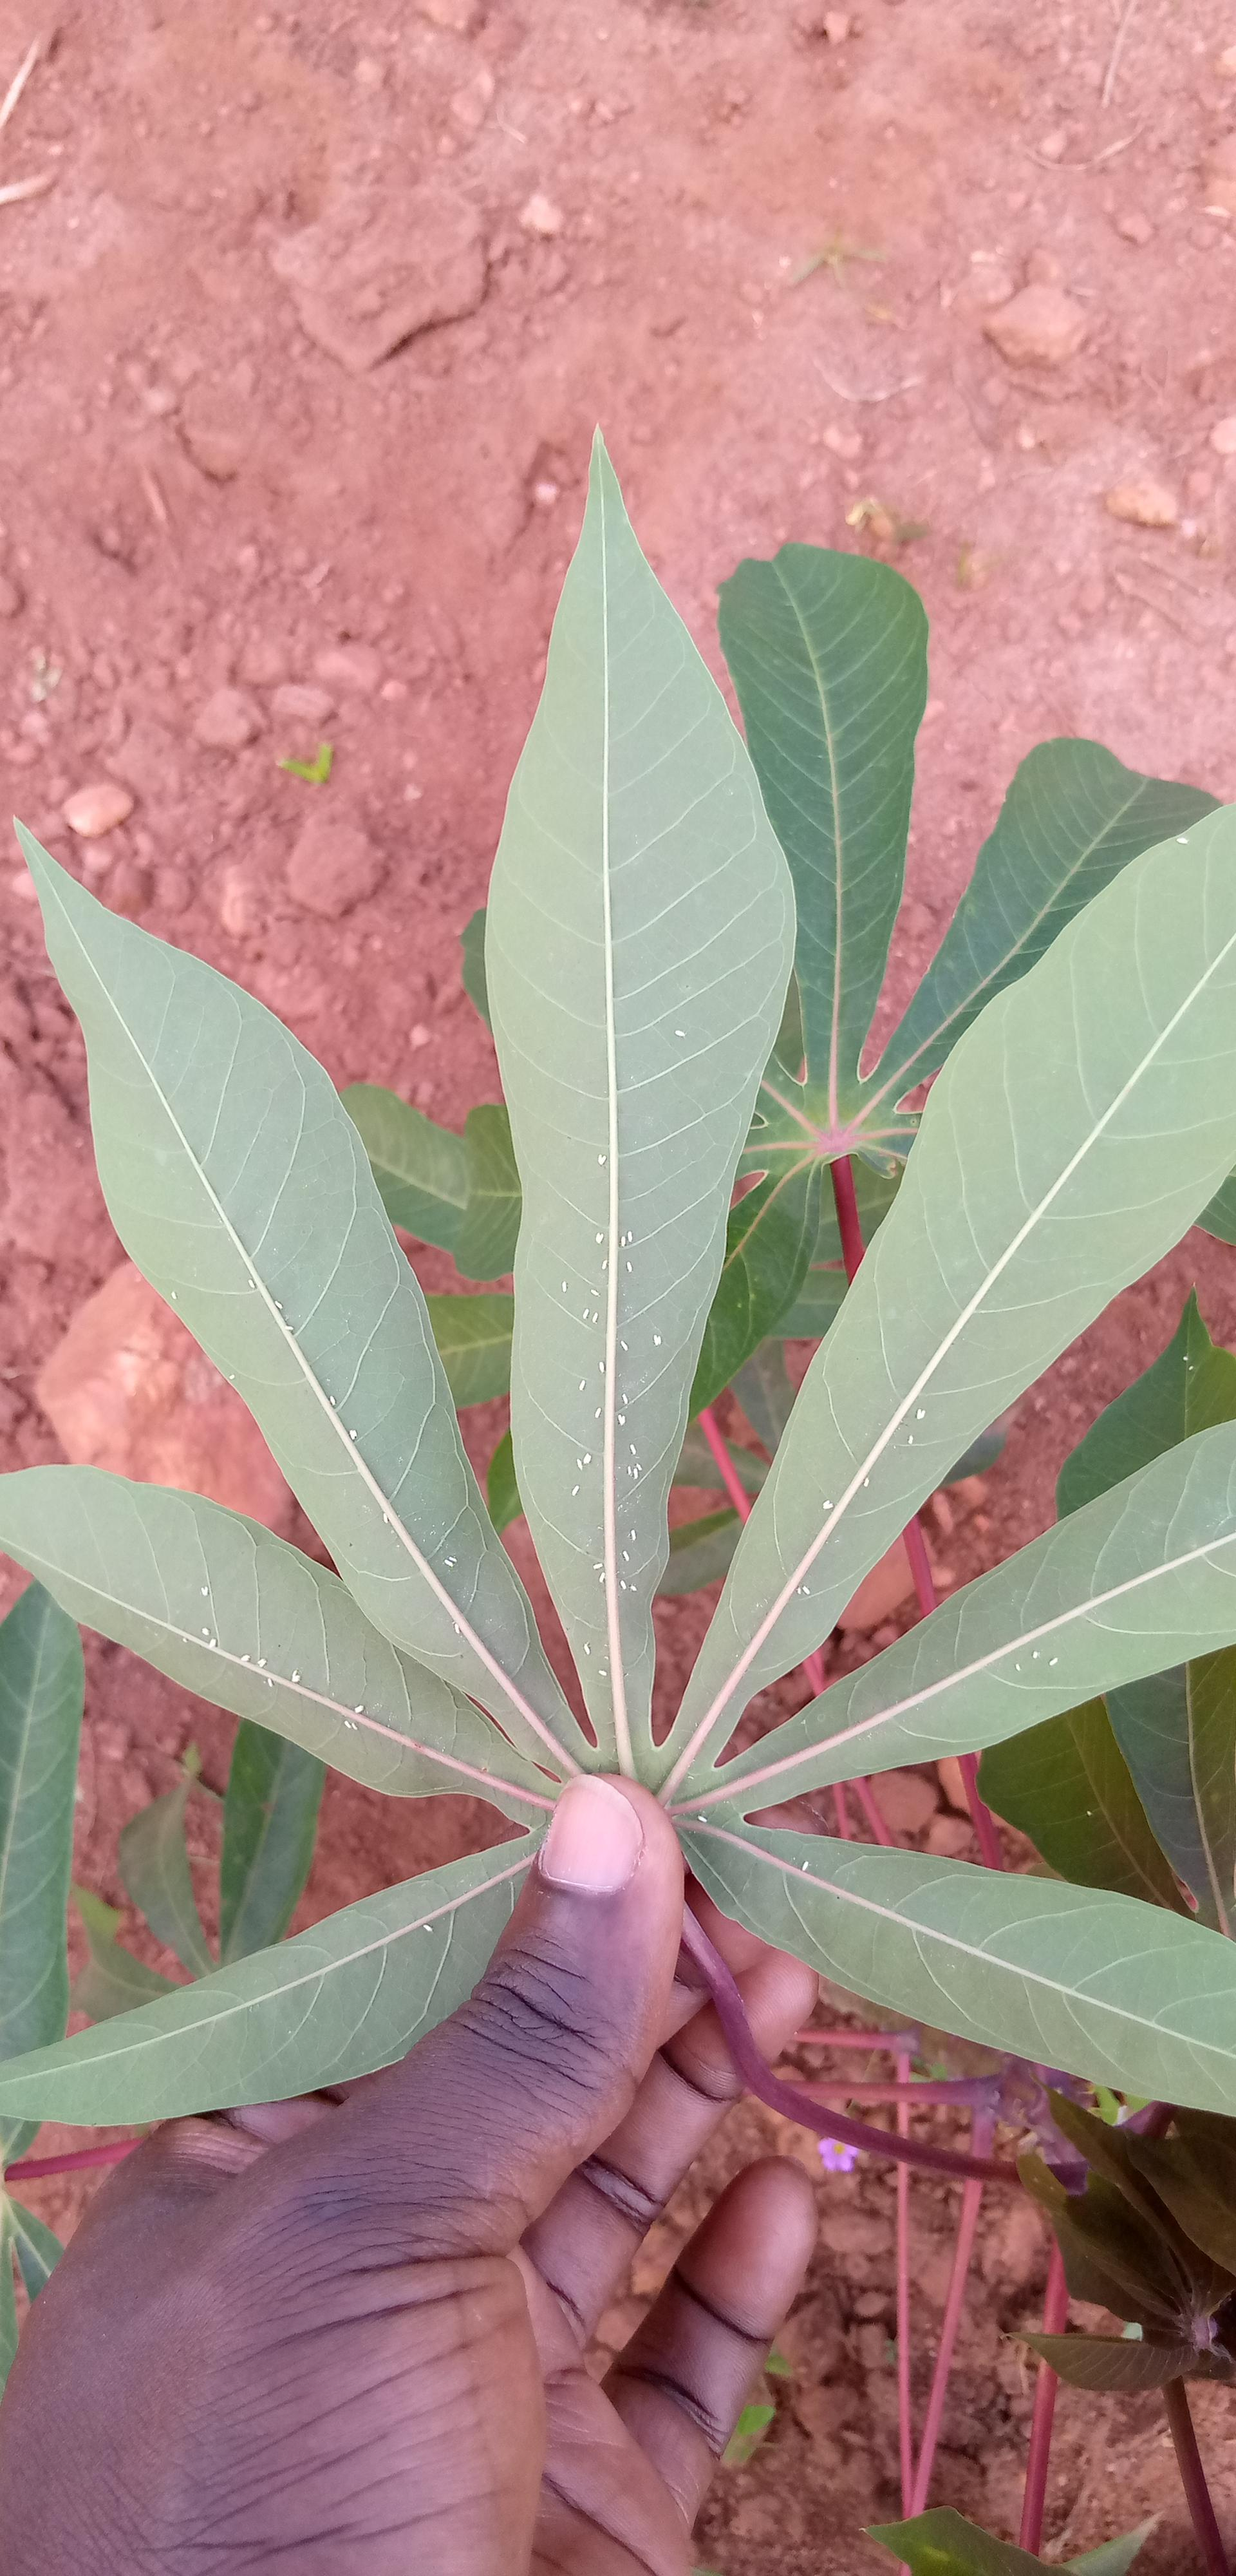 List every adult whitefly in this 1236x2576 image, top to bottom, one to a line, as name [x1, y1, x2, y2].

whitefly [1174, 835, 1192, 848]
whitefly [673, 1027, 687, 1039]
whitefly [596, 1153, 607, 1166]
whitefly [626, 1230, 634, 1243]
whitefly [594, 1231, 604, 1244]
whitefly [619, 1235, 626, 1248]
whitefly [600, 1258, 608, 1271]
whitefly [624, 1260, 633, 1273]
whitefly [247, 1278, 256, 1289]
whitefly [560, 1280, 569, 1293]
whitefly [588, 1288, 601, 1298]
whitefly [169, 1289, 177, 1300]
whitefly [273, 1299, 284, 1311]
whitefly [581, 1307, 589, 1321]
whitefly [591, 1311, 599, 1324]
whitefly [283, 1325, 295, 1332]
whitefly [653, 1334, 657, 1345]
whitefly [657, 1334, 663, 1345]
whitefly [619, 1340, 629, 1352]
whitefly [1182, 1355, 1188, 1362]
whitefly [598, 1360, 604, 1372]
whitefly [1187, 1365, 1194, 1372]
whitefly [227, 1372, 236, 1382]
whitefly [577, 1378, 589, 1392]
whitefly [620, 1392, 630, 1406]
whitefly [328, 1395, 337, 1406]
whitefly [594, 1406, 601, 1420]
whitefly [916, 1408, 926, 1421]
whitefly [618, 1414, 622, 1426]
whitefly [621, 1414, 626, 1427]
whitefly [352, 1428, 359, 1438]
whitefly [348, 1430, 353, 1441]
whitefly [907, 1434, 914, 1445]
whitefly [628, 1443, 637, 1455]
whitefly [582, 1452, 594, 1465]
whitefly [575, 1457, 583, 1470]
whitefly [635, 1463, 643, 1472]
whitefly [626, 1463, 632, 1477]
whitefly [633, 1468, 639, 1481]
whitefly [863, 1476, 870, 1490]
whitefly [570, 1484, 582, 1495]
whitefly [821, 1499, 829, 1506]
whitefly [821, 1503, 835, 1511]
whitefly [381, 1511, 389, 1524]
whitefly [630, 1528, 637, 1542]
whitefly [621, 1549, 630, 1562]
whitefly [447, 1555, 457, 1563]
whitefly [444, 1558, 454, 1568]
whitefly [593, 1563, 603, 1569]
whitefly [598, 1571, 605, 1584]
whitefly [619, 1578, 628, 1591]
whitefly [628, 1584, 639, 1593]
whitefly [801, 1584, 811, 1596]
whitefly [200, 1584, 211, 1598]
whitefly [796, 1586, 801, 1596]
whitefly [454, 1623, 460, 1635]
whitefly [198, 1625, 210, 1636]
whitefly [208, 1636, 218, 1649]
whitefly [582, 1641, 592, 1656]
whitefly [1030, 1649, 1039, 1660]
whitefly [239, 1653, 250, 1663]
whitefly [1047, 1655, 1059, 1666]
whitefly [256, 1656, 270, 1669]
whitefly [1014, 1661, 1021, 1672]
whitefly [290, 1667, 297, 1676]
whitefly [596, 1669, 608, 1677]
whitefly [292, 1676, 300, 1684]
whitefly [267, 1676, 274, 1687]
whitefly [354, 1704, 365, 1714]
whitefly [343, 1719, 351, 1729]
whitefly [350, 1721, 359, 1732]
whitefly [1085, 1808, 1092, 1817]
whitefly [695, 1813, 708, 1823]
whitefly [800, 1858, 810, 1872]
whitefly [422, 1922, 435, 1933]